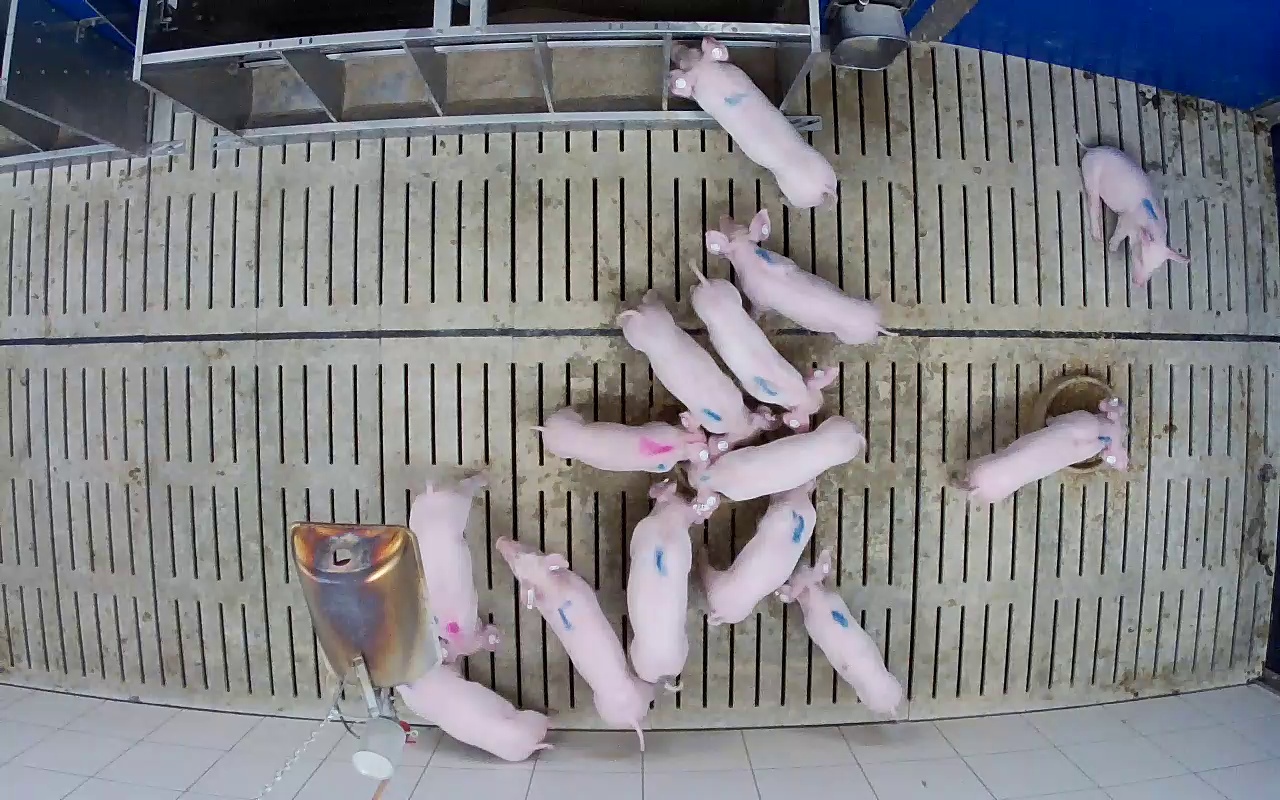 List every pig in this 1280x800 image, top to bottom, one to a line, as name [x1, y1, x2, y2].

pig [665, 36, 841, 212]
pig [1077, 131, 1191, 288]
pig [706, 208, 901, 345]
pig [688, 254, 840, 434]
pig [615, 290, 785, 465]
pig [954, 395, 1132, 507]
pig [531, 404, 707, 473]
pig [684, 414, 869, 521]
pig [410, 468, 501, 665]
pig [626, 477, 706, 694]
pig [697, 478, 820, 626]
pig [495, 536, 654, 752]
pig [777, 546, 909, 720]
pig [397, 664, 552, 762]